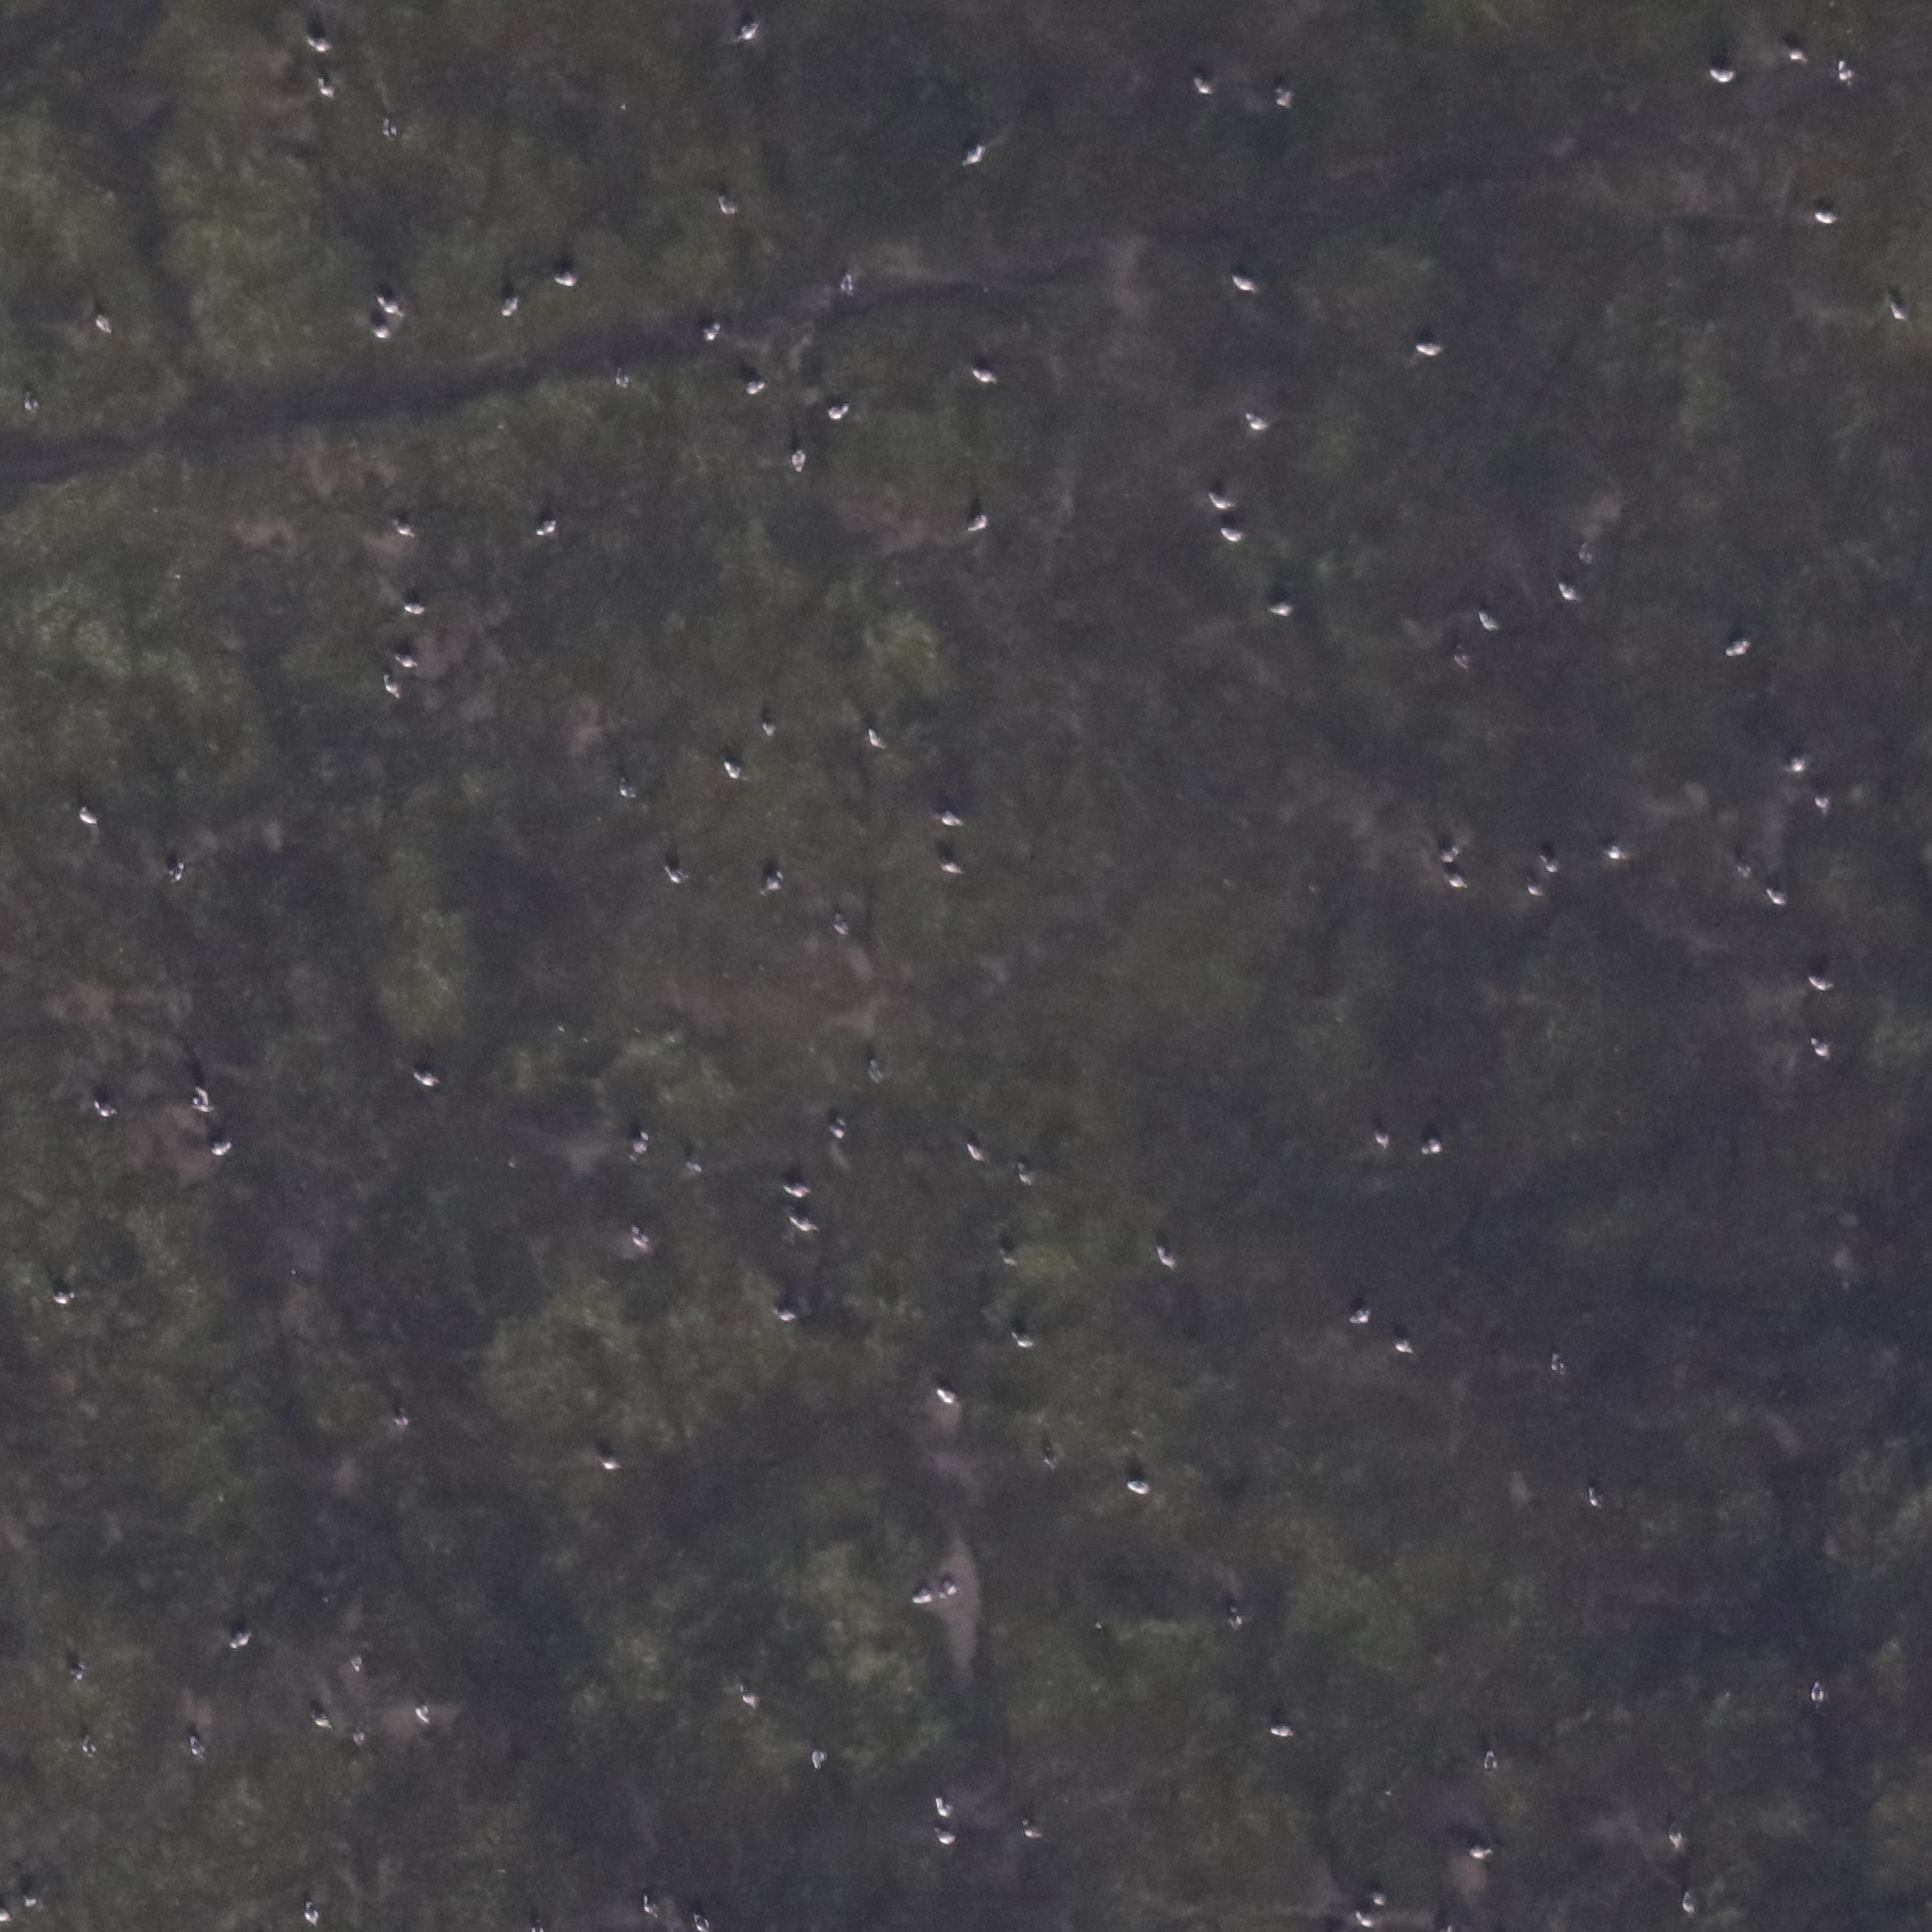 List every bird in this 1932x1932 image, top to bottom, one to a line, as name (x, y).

brant (749, 23)
brant (315, 52)
brant (1793, 55)
brant (1854, 73)
brant (1718, 76)
brant (1204, 79)
brant (1294, 91)
brant (334, 98)
brant (392, 122)
brant (989, 148)
brant (725, 196)
brant (1834, 219)
brant (1248, 267)
brant (573, 281)
brant (850, 292)
brant (398, 296)
brant (511, 312)
brant (1896, 313)
brant (106, 321)
brant (713, 321)
brant (385, 325)
brant (1429, 346)
brant (978, 371)
brant (631, 383)
brant (746, 389)
brant (32, 403)
brant (837, 408)
brant (1260, 418)
brant (807, 460)
brant (1227, 502)
brant (980, 516)
brant (411, 525)
brant (547, 526)
brant (1231, 544)
brant (1588, 553)
brant (1571, 583)
brant (414, 609)
brant (1285, 614)
brant (1490, 620)
brant (1740, 645)
brant (414, 653)
brant (1461, 657)
brant (396, 692)
brant (778, 717)
brant (880, 738)
brant (733, 758)
brant (1794, 770)
brant (629, 781)
brant (1823, 805)
brant (954, 816)
brant (91, 823)
brant (1624, 847)
brant (1445, 856)
brant (1551, 856)
brant (956, 862)
brant (1748, 864)
brant (674, 869)
brant (181, 872)
brant (773, 882)
brant (1455, 886)
brant (1532, 887)
brant (1781, 899)
brant (845, 925)
brant (1823, 977)
brant (1817, 1039)
brant (889, 1068)
brant (426, 1071)
brant (201, 1100)
brant (105, 1110)
brant (840, 1126)
brant (1383, 1138)
brant (236, 1139)
brant (643, 1142)
brant (1431, 1142)
brant (981, 1152)
brant (697, 1164)
brant (1026, 1173)
brant (798, 1188)
brant (805, 1224)
brant (644, 1240)
brant (1161, 1249)
brant (1014, 1255)
brant (62, 1291)
brant (791, 1311)
brant (1359, 1312)
brant (1022, 1332)
brant (1407, 1346)
brant (1549, 1369)
brant (950, 1390)
brant (398, 1418)
brant (614, 1452)
brant (1053, 1458)
brant (1147, 1488)
brant (1598, 1496)
brant (950, 1586)
brant (921, 1598)
brant (1230, 1620)
brant (245, 1629)
brant (83, 1668)
brant (368, 1668)
brant (750, 1689)
brant (1830, 1697)
brant (427, 1717)
brant (314, 1719)
brant (1279, 1724)
brant (364, 1737)
brant (87, 1744)
brant (819, 1755)
brant (197, 1760)
brant (1496, 1764)
brant (946, 1806)
brant (1036, 1827)
brant (1676, 1836)
brant (943, 1837)
brant (1483, 1846)
brant (1382, 1895)
brant (640, 1905)
brant (1695, 1908)
brant (300, 1914)
brant (5, 1917)
brant (544, 1921)
brant (1361, 1923)
brant (711, 1924)